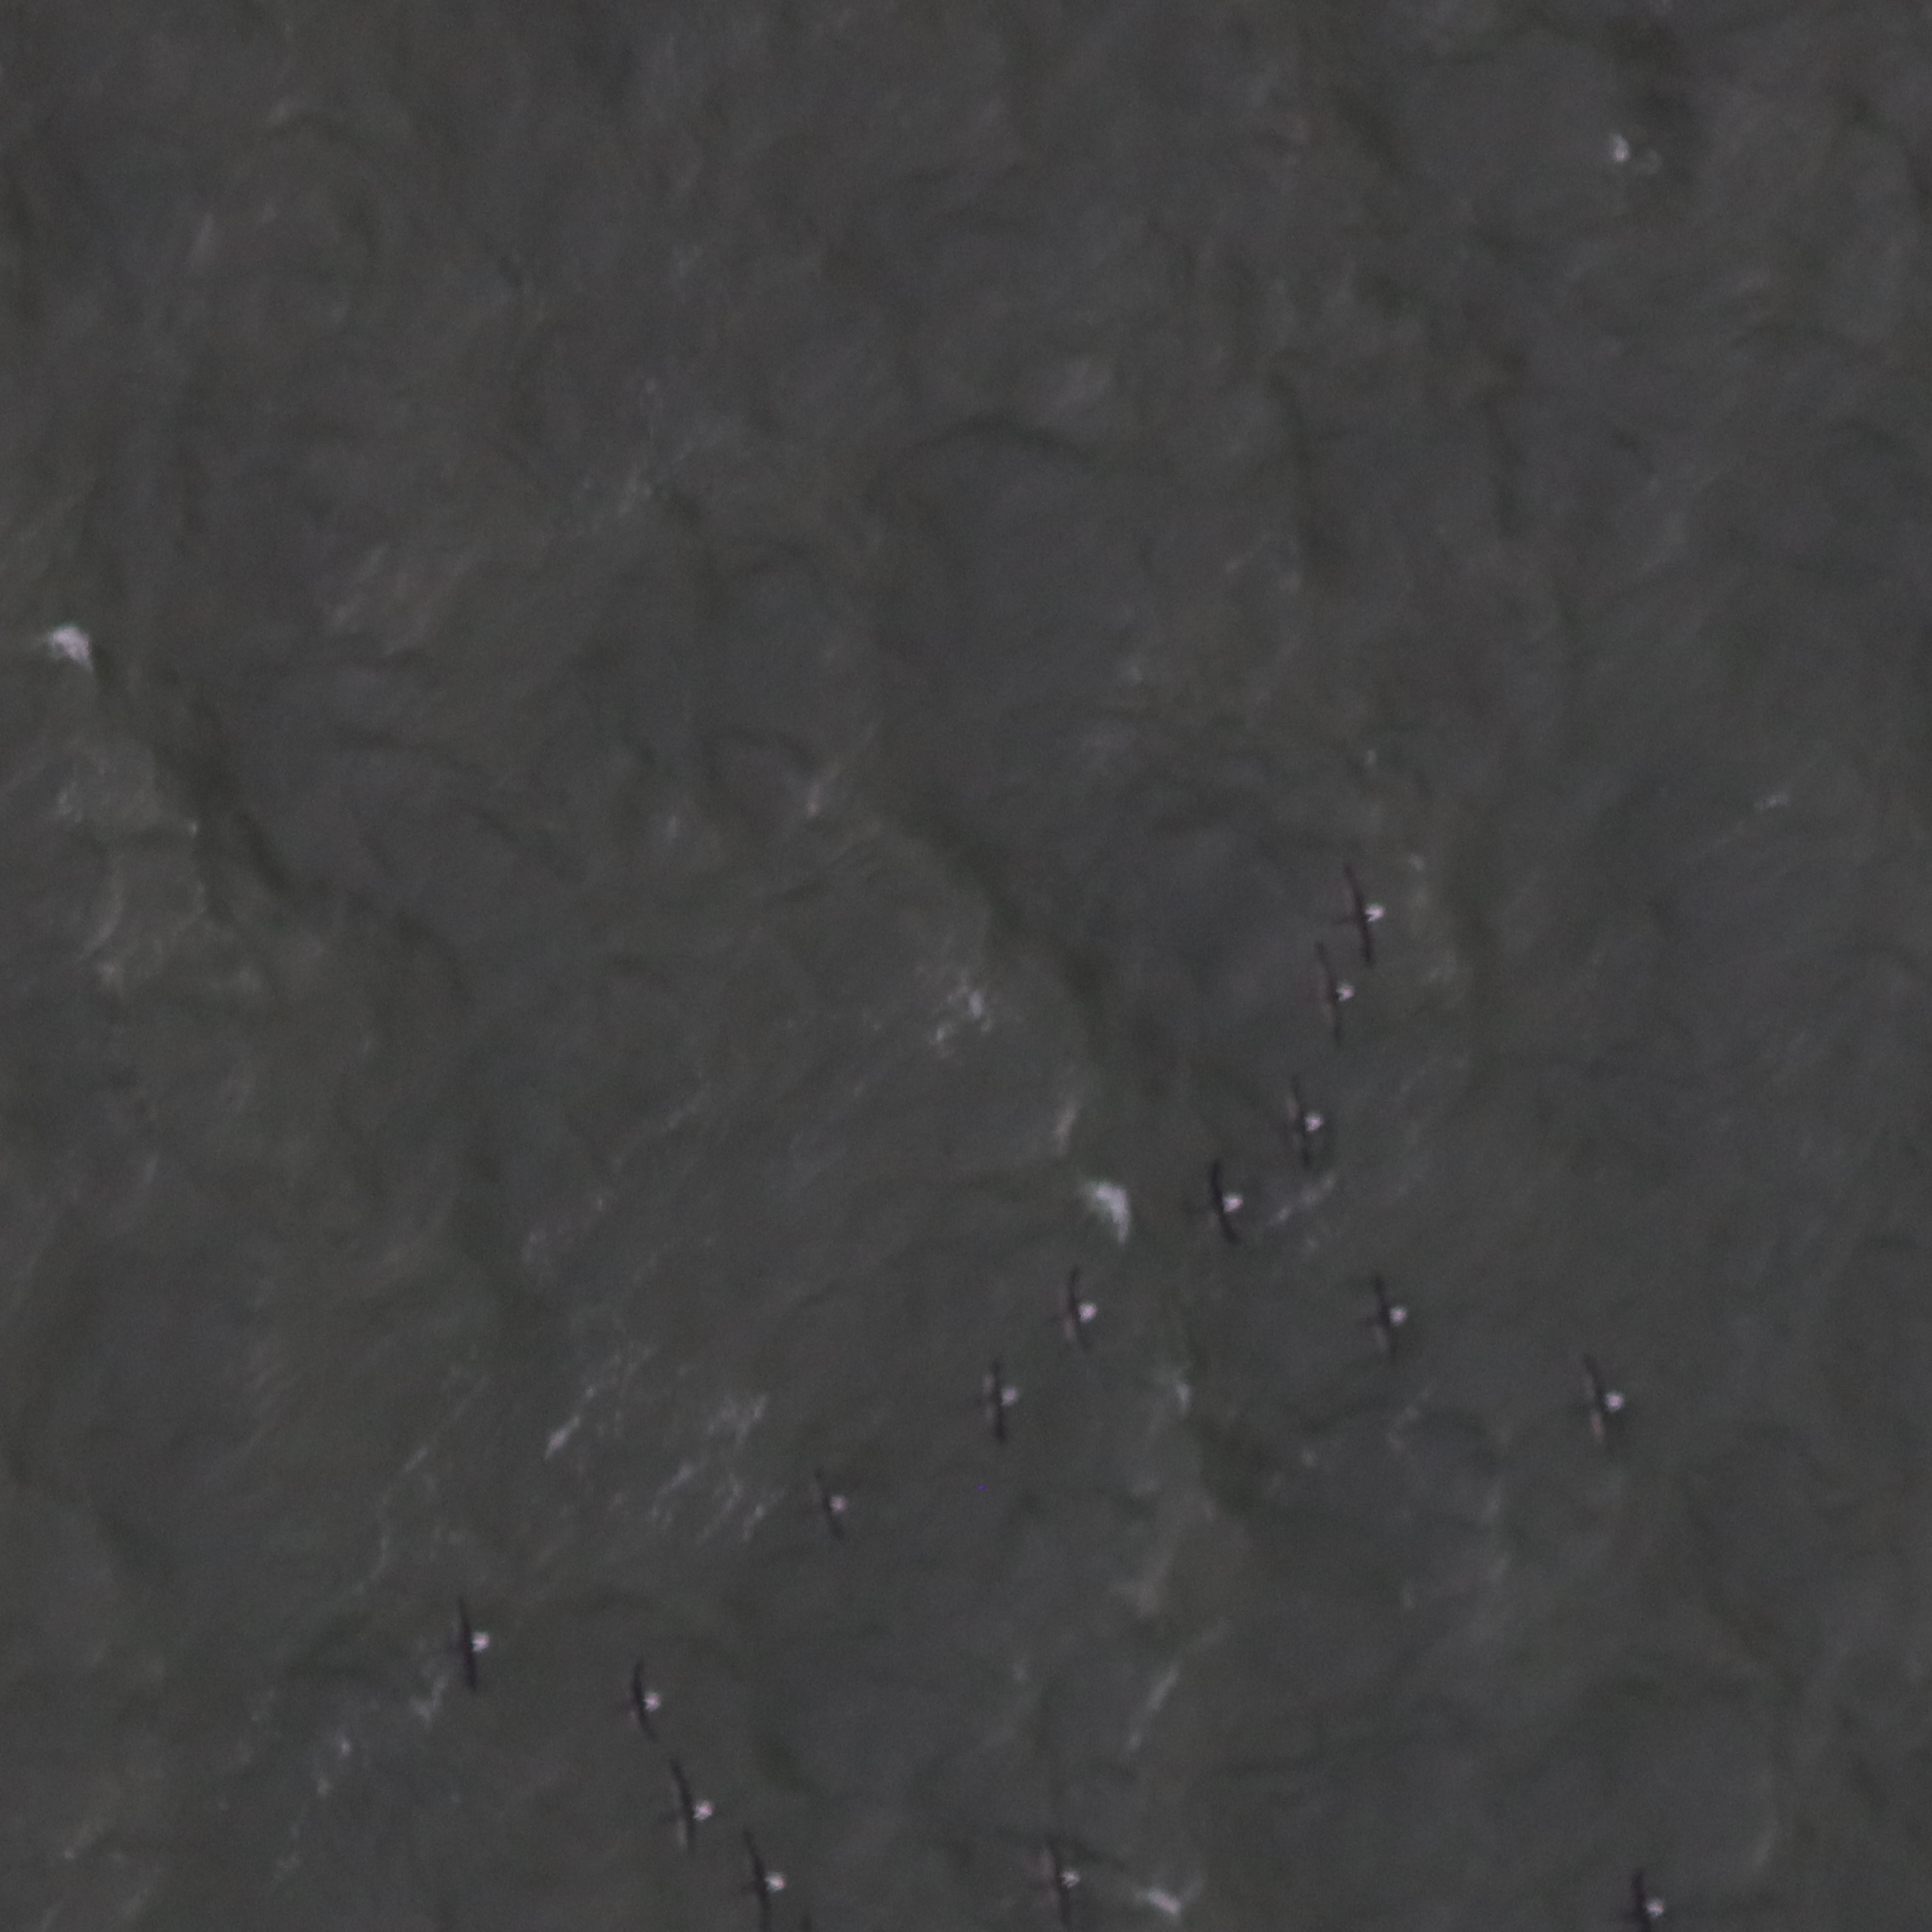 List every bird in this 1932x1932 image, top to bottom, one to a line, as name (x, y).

brant (1362, 916)
brant (1329, 1000)
brant (1300, 1129)
brant (1219, 1205)
brant (1075, 1317)
brant (1383, 1317)
brant (993, 1396)
brant (1603, 1412)
brant (828, 1503)
brant (461, 1642)
brant (641, 1701)
brant (686, 1810)
brant (763, 1881)
brant (1056, 1882)
brant (1643, 1915)